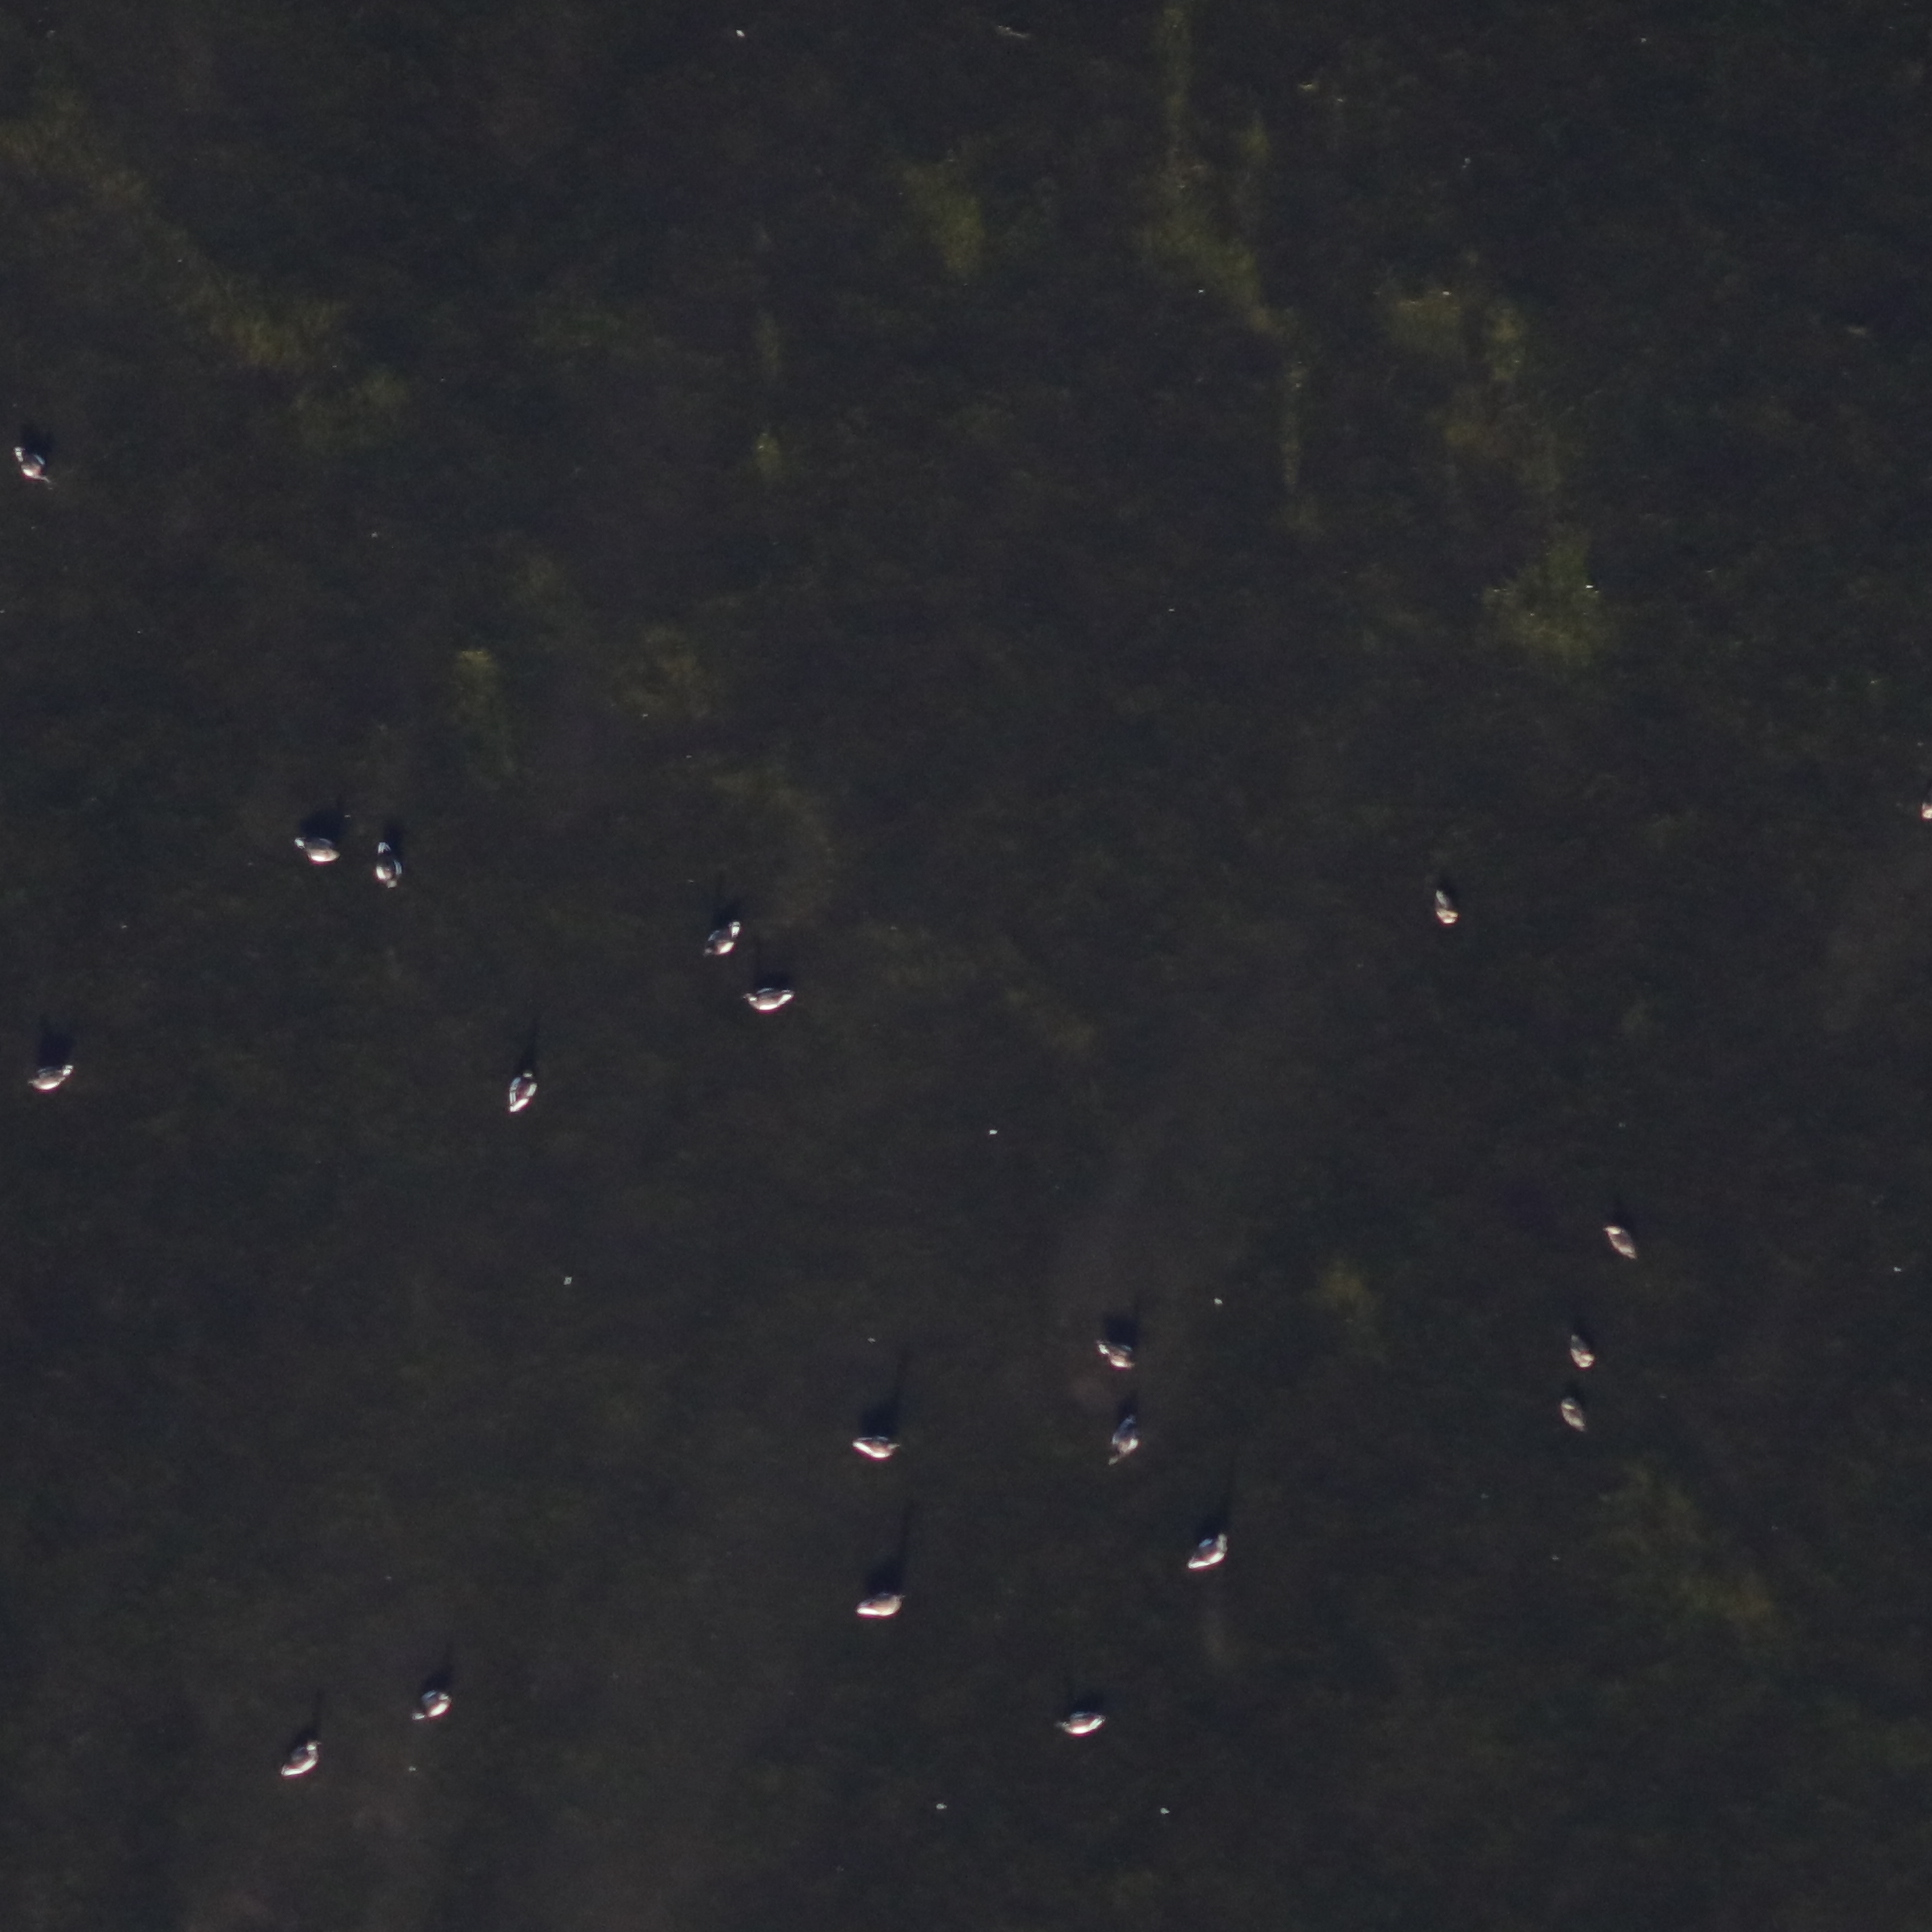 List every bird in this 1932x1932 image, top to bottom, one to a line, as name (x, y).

brant (31, 465)
brant (1930, 811)
brant (318, 846)
brant (386, 865)
brant (1446, 914)
brant (722, 939)
brant (768, 997)
brant (49, 1077)
brant (521, 1089)
brant (1620, 1237)
brant (1585, 1351)
brant (1117, 1354)
brant (1572, 1409)
brant (1123, 1438)
brant (877, 1445)
brant (1208, 1553)
brant (881, 1604)
brant (437, 1700)
brant (1081, 1723)
brant (297, 1759)